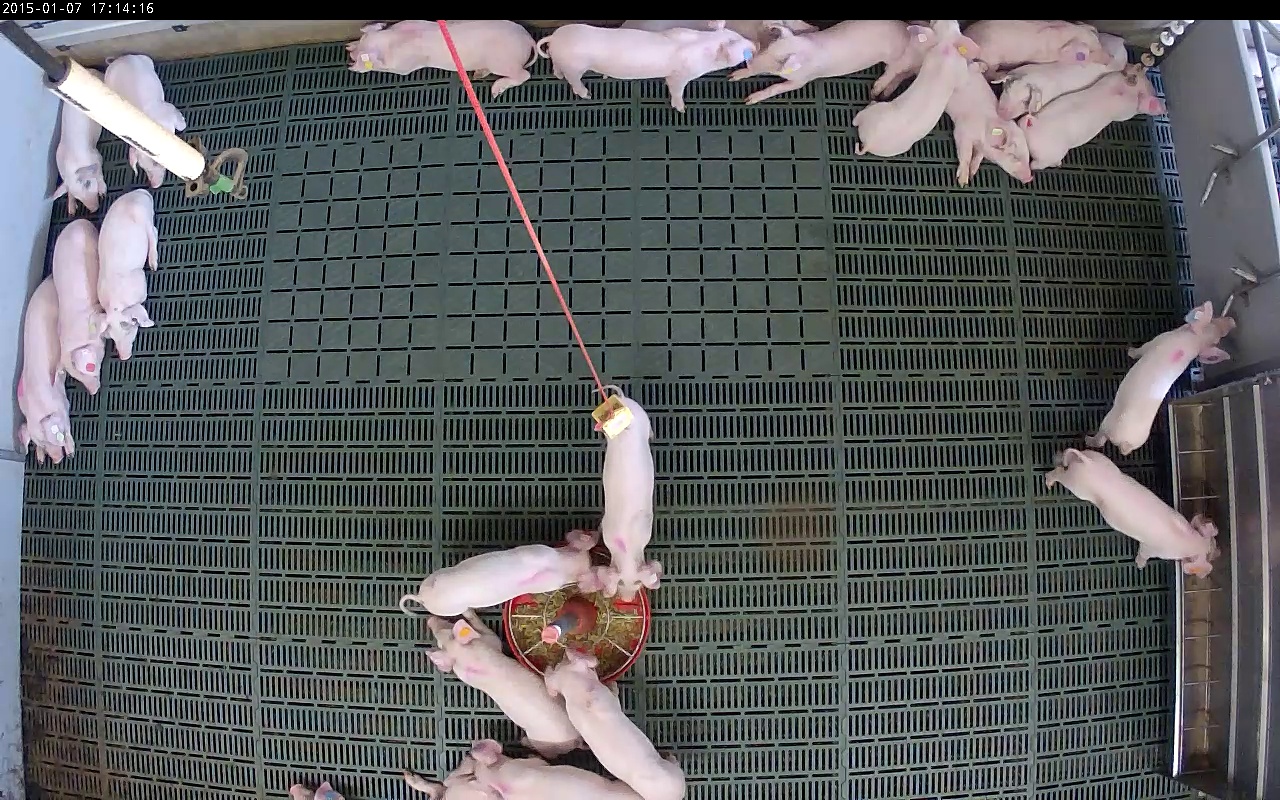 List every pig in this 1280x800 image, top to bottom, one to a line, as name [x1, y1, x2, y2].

pig [537, 19, 760, 114]
pig [622, 20, 822, 54]
pig [965, 20, 1115, 81]
pig [850, 21, 982, 159]
pig [347, 22, 540, 98]
pig [726, 22, 911, 108]
pig [991, 34, 1130, 122]
pig [873, 39, 1036, 190]
pig [103, 52, 186, 191]
pig [1017, 62, 1168, 171]
pig [48, 69, 108, 218]
pig [88, 187, 159, 362]
pig [52, 219, 105, 399]
pig [16, 273, 75, 465]
pig [1086, 301, 1237, 456]
pig [587, 385, 663, 605]
pig [1045, 446, 1223, 577]
pig [399, 527, 607, 619]
pig [423, 610, 589, 757]
pig [544, 651, 685, 799]
pig [466, 739, 645, 799]
pig [439, 755, 504, 799]
pig [287, 765, 446, 799]